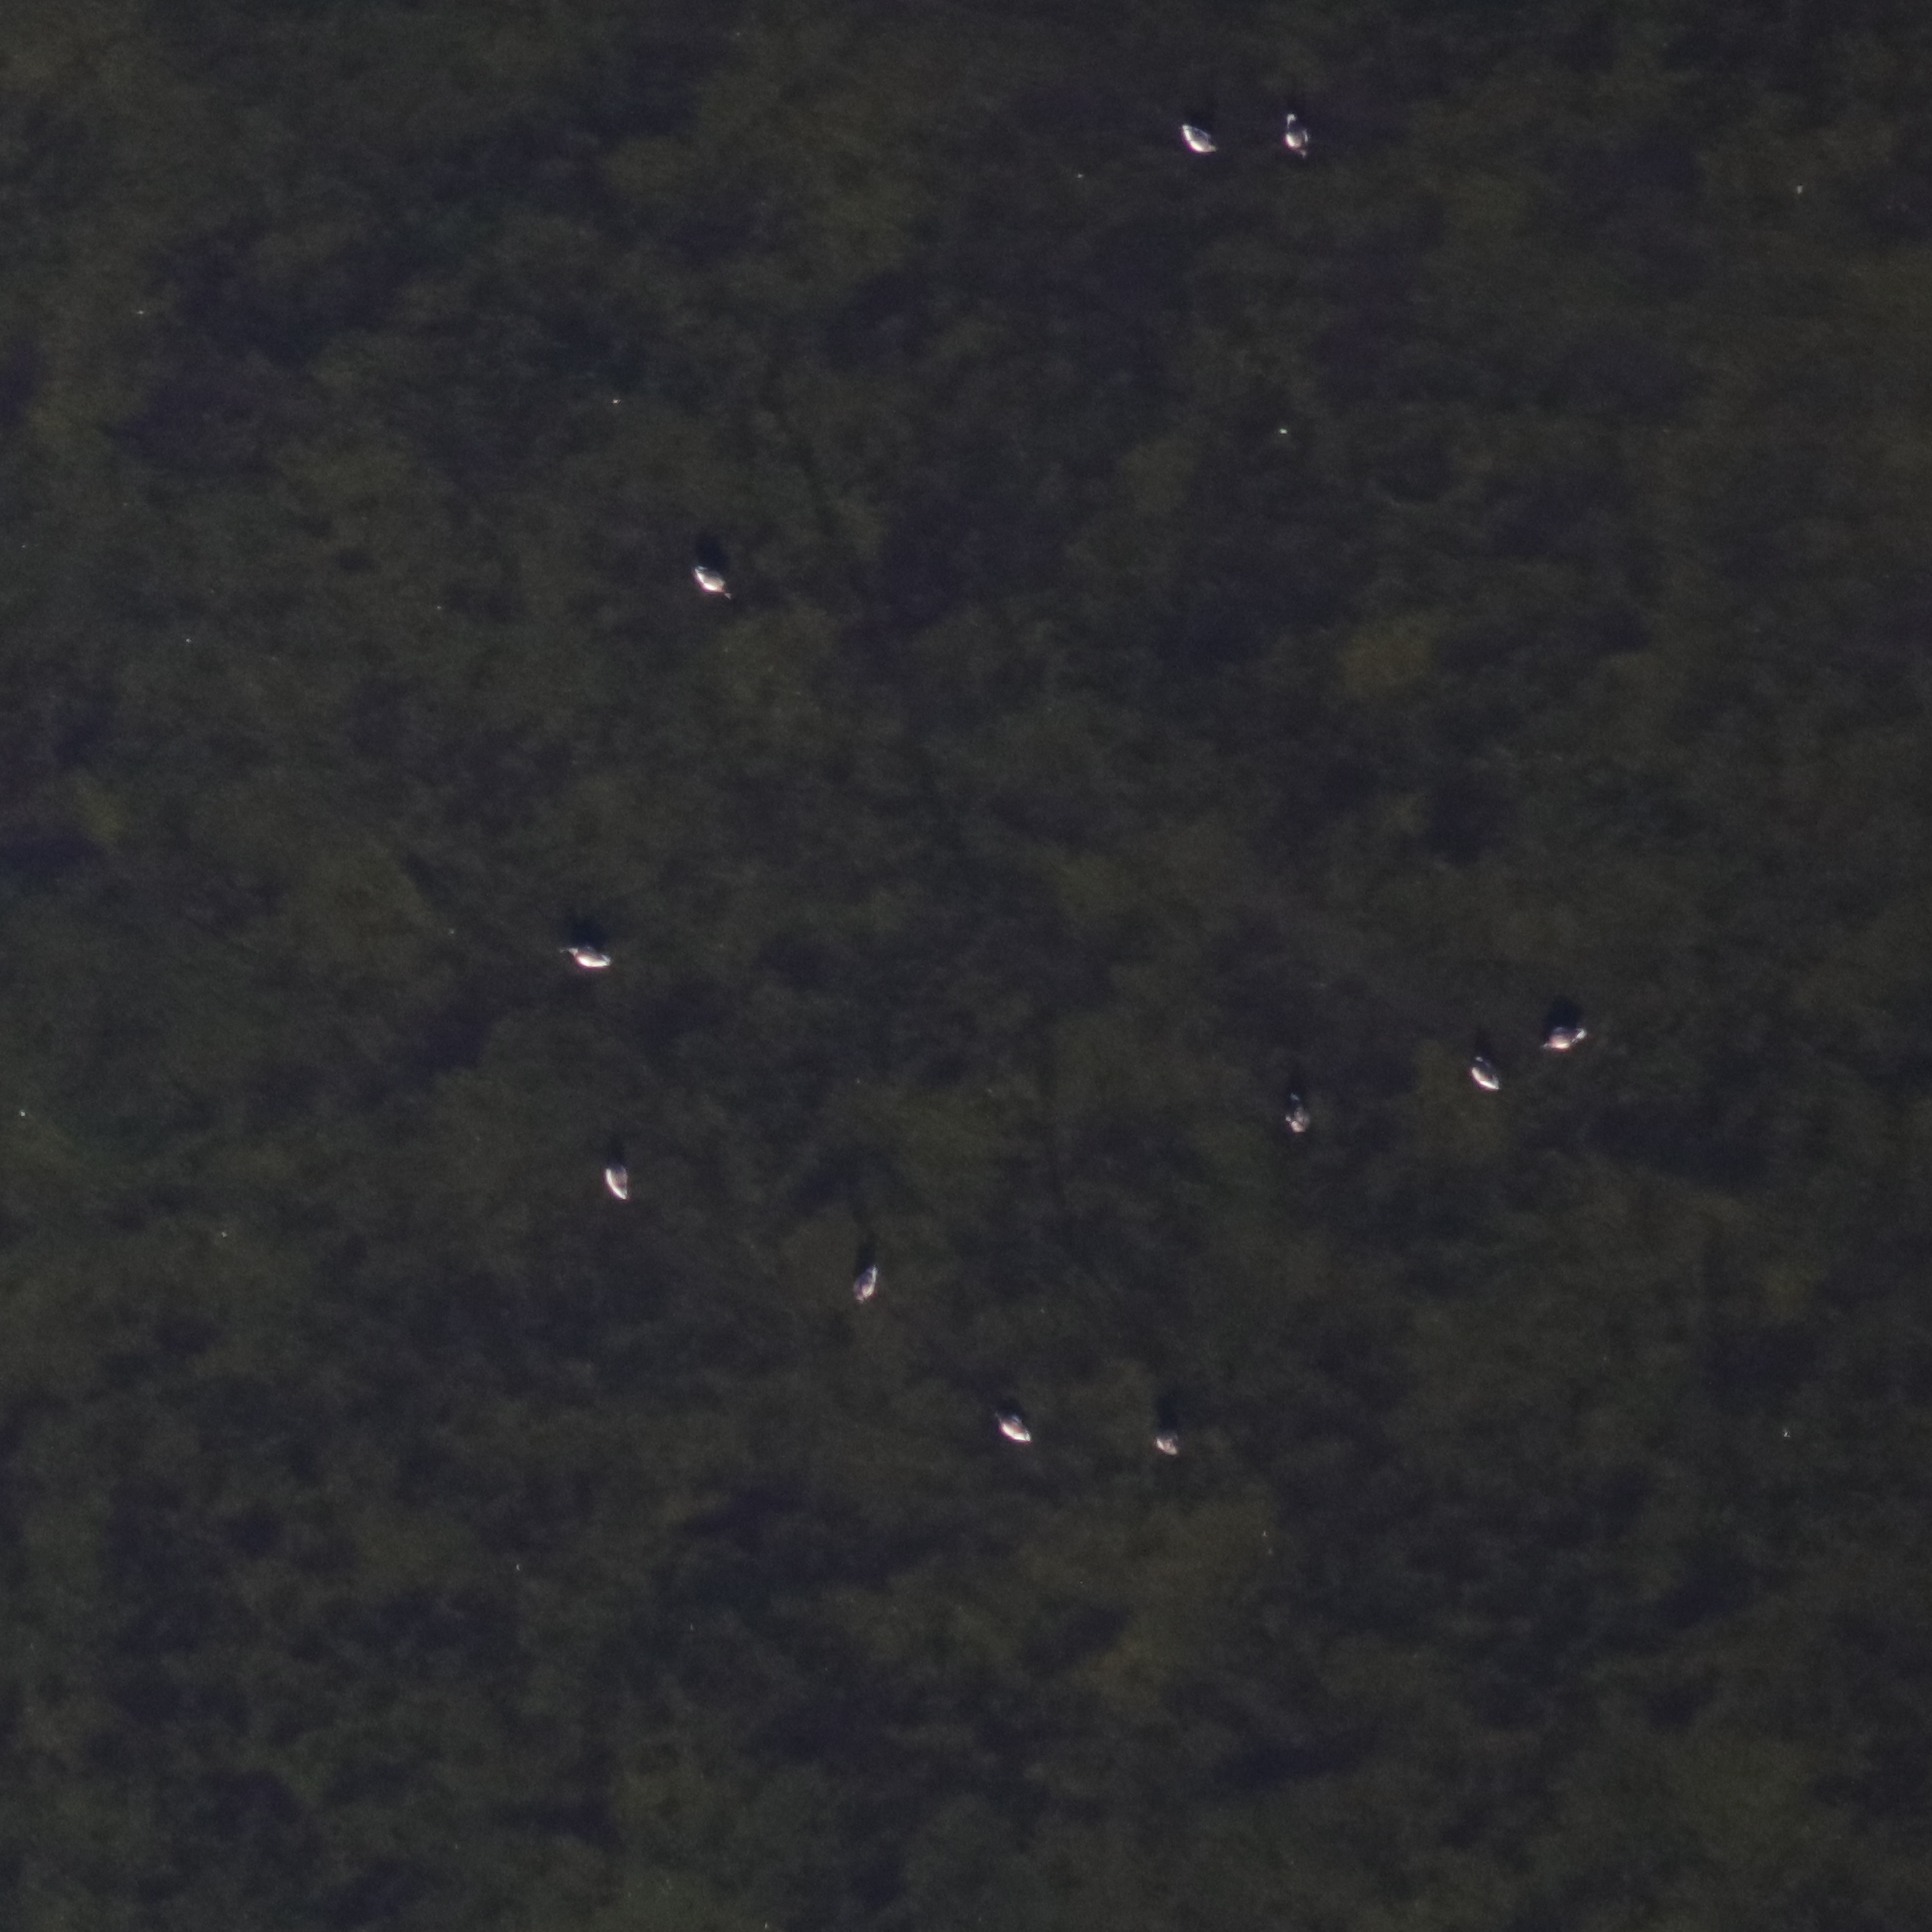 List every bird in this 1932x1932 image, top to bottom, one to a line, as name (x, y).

brant (1296, 136)
brant (1198, 137)
brant (713, 578)
brant (590, 956)
brant (1566, 1037)
brant (1486, 1073)
brant (1302, 1116)
brant (618, 1188)
brant (864, 1282)
brant (1014, 1427)
brant (1169, 1442)